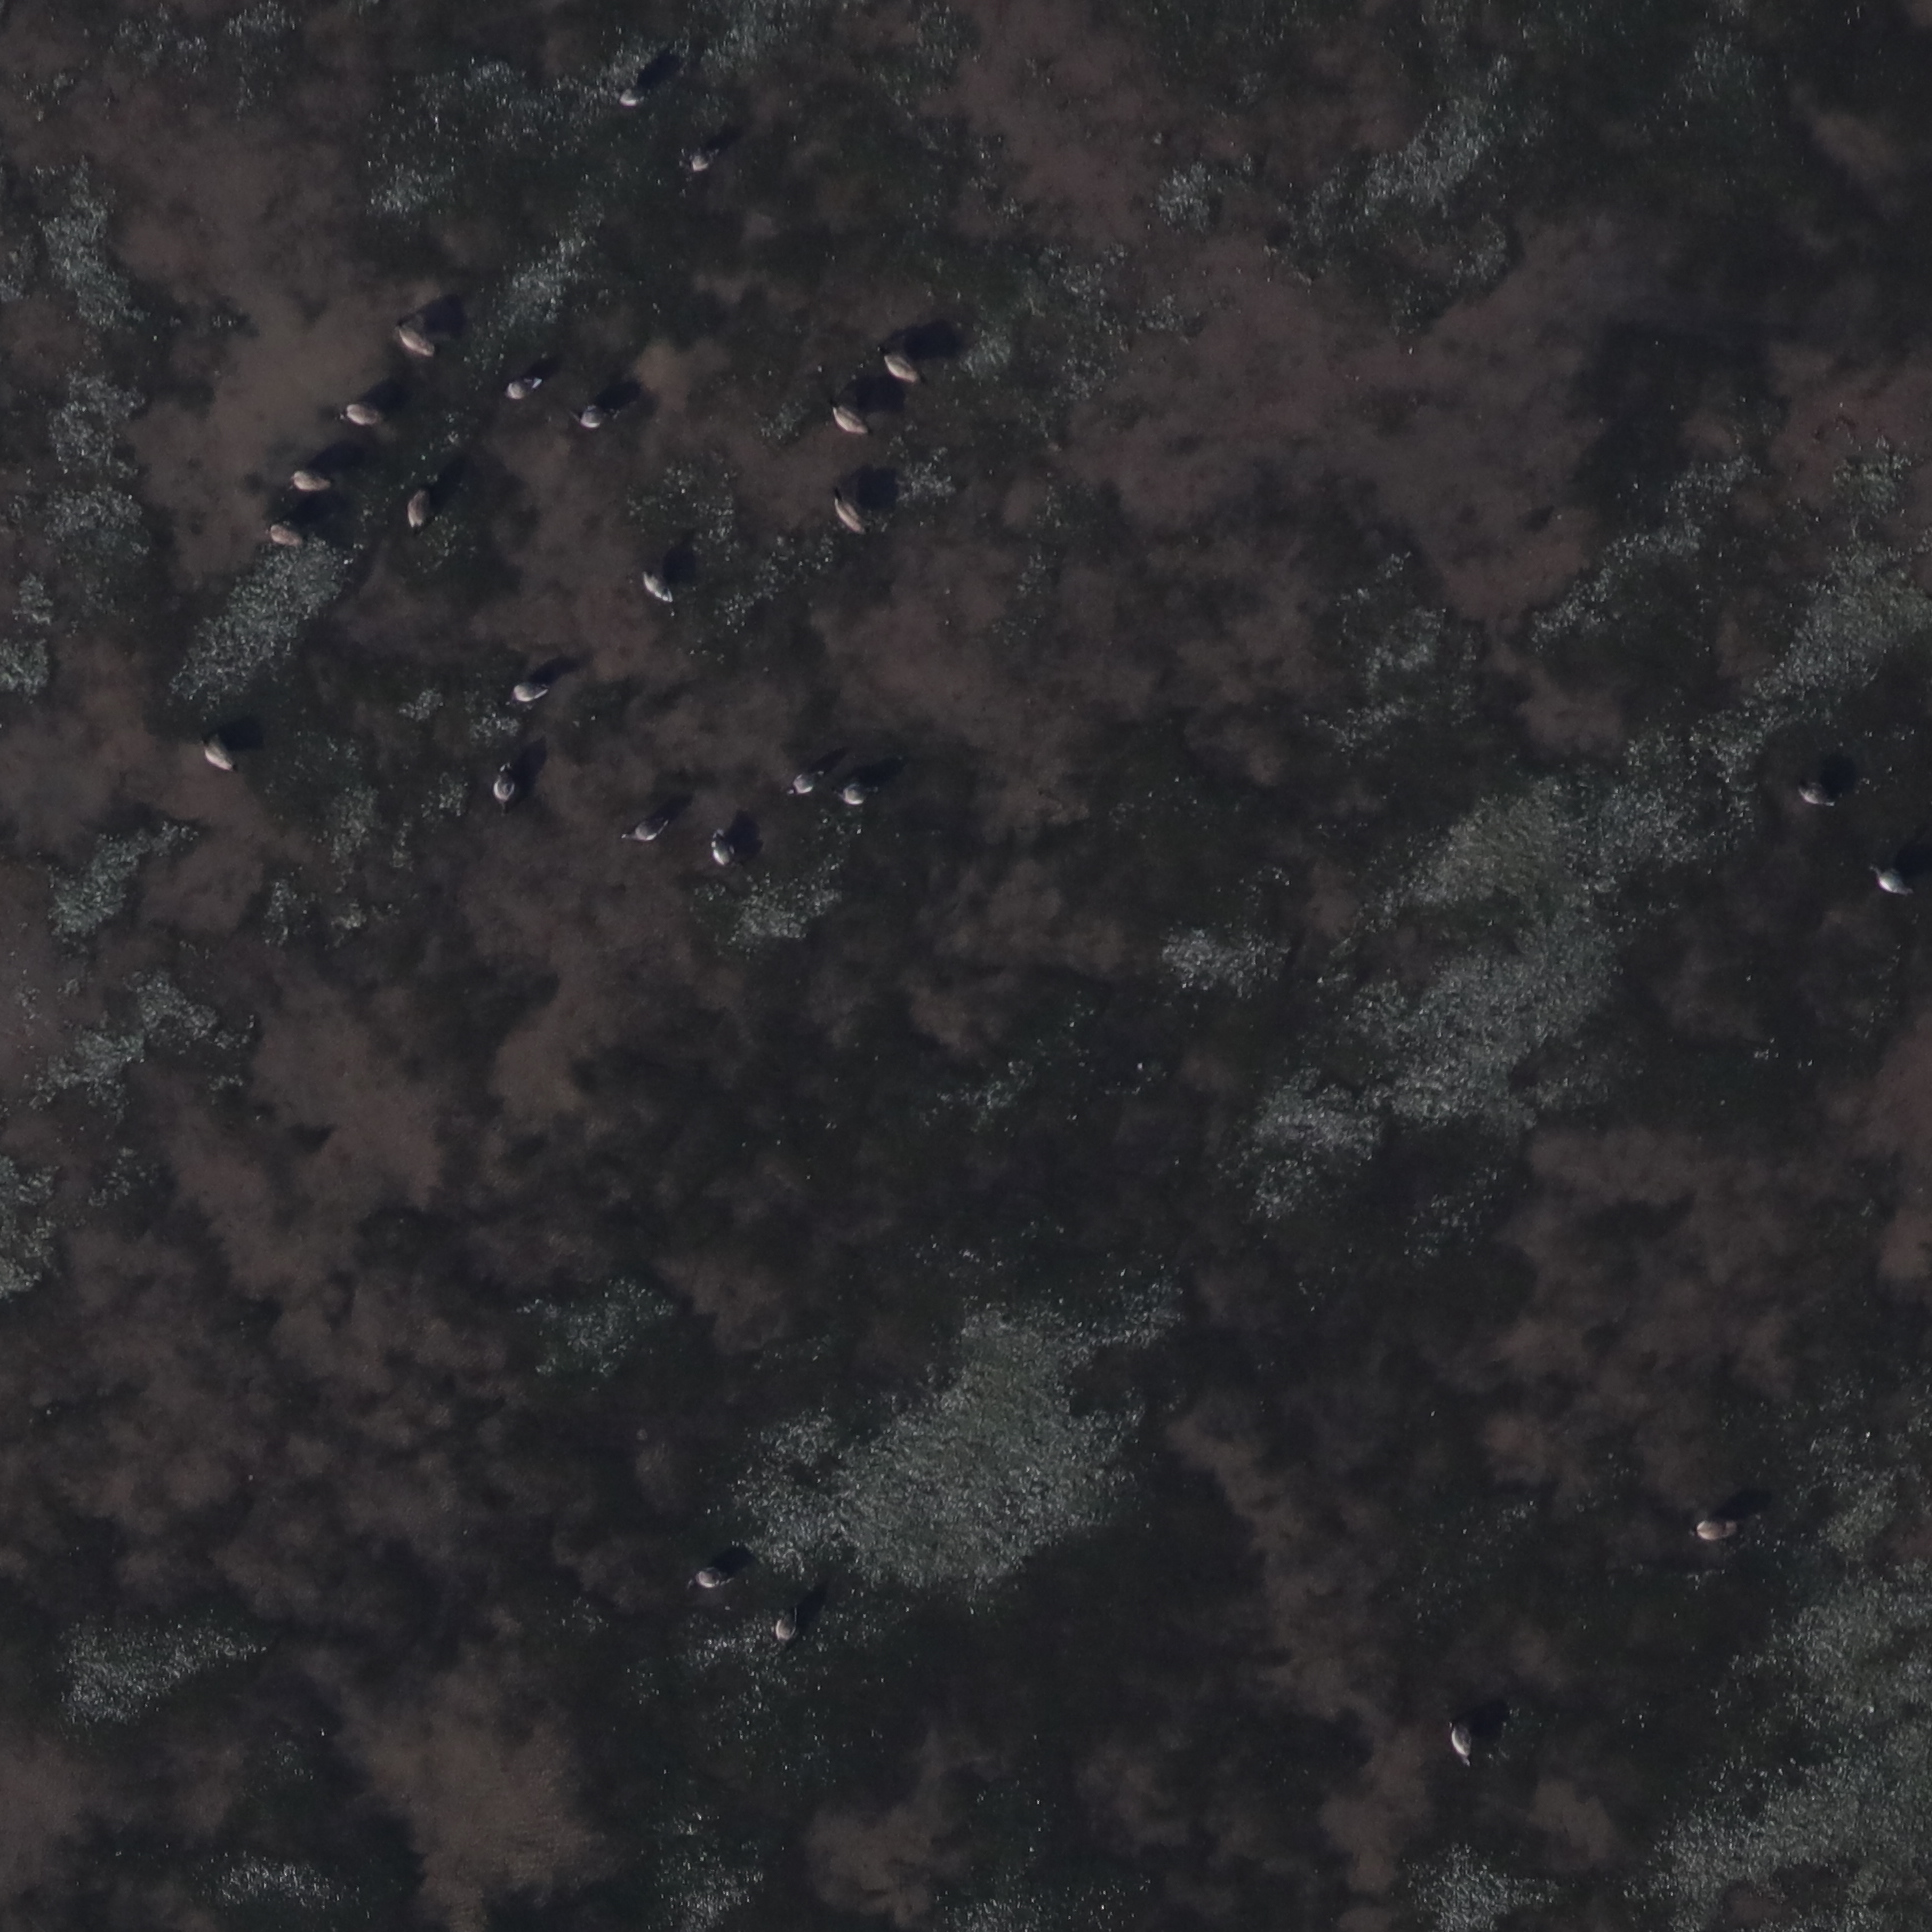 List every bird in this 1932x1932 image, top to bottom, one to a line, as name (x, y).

brant (631, 98)
brant (703, 163)
Canada goose (417, 339)
Canada goose (901, 367)
brant (522, 386)
Canada goose (362, 415)
brant (592, 416)
Canada goose (849, 419)
Canada goose (312, 482)
Canada goose (419, 508)
Canada goose (850, 515)
Canada goose (286, 535)
brant (655, 587)
brant (528, 691)
Canada goose (216, 754)
brant (802, 782)
brant (502, 785)
brant (851, 793)
brant (1814, 793)
brant (645, 829)
brant (722, 852)
brant (1892, 881)
Canada goose (1715, 1528)
brant (708, 1574)
brant (788, 1627)
brant (1464, 1741)